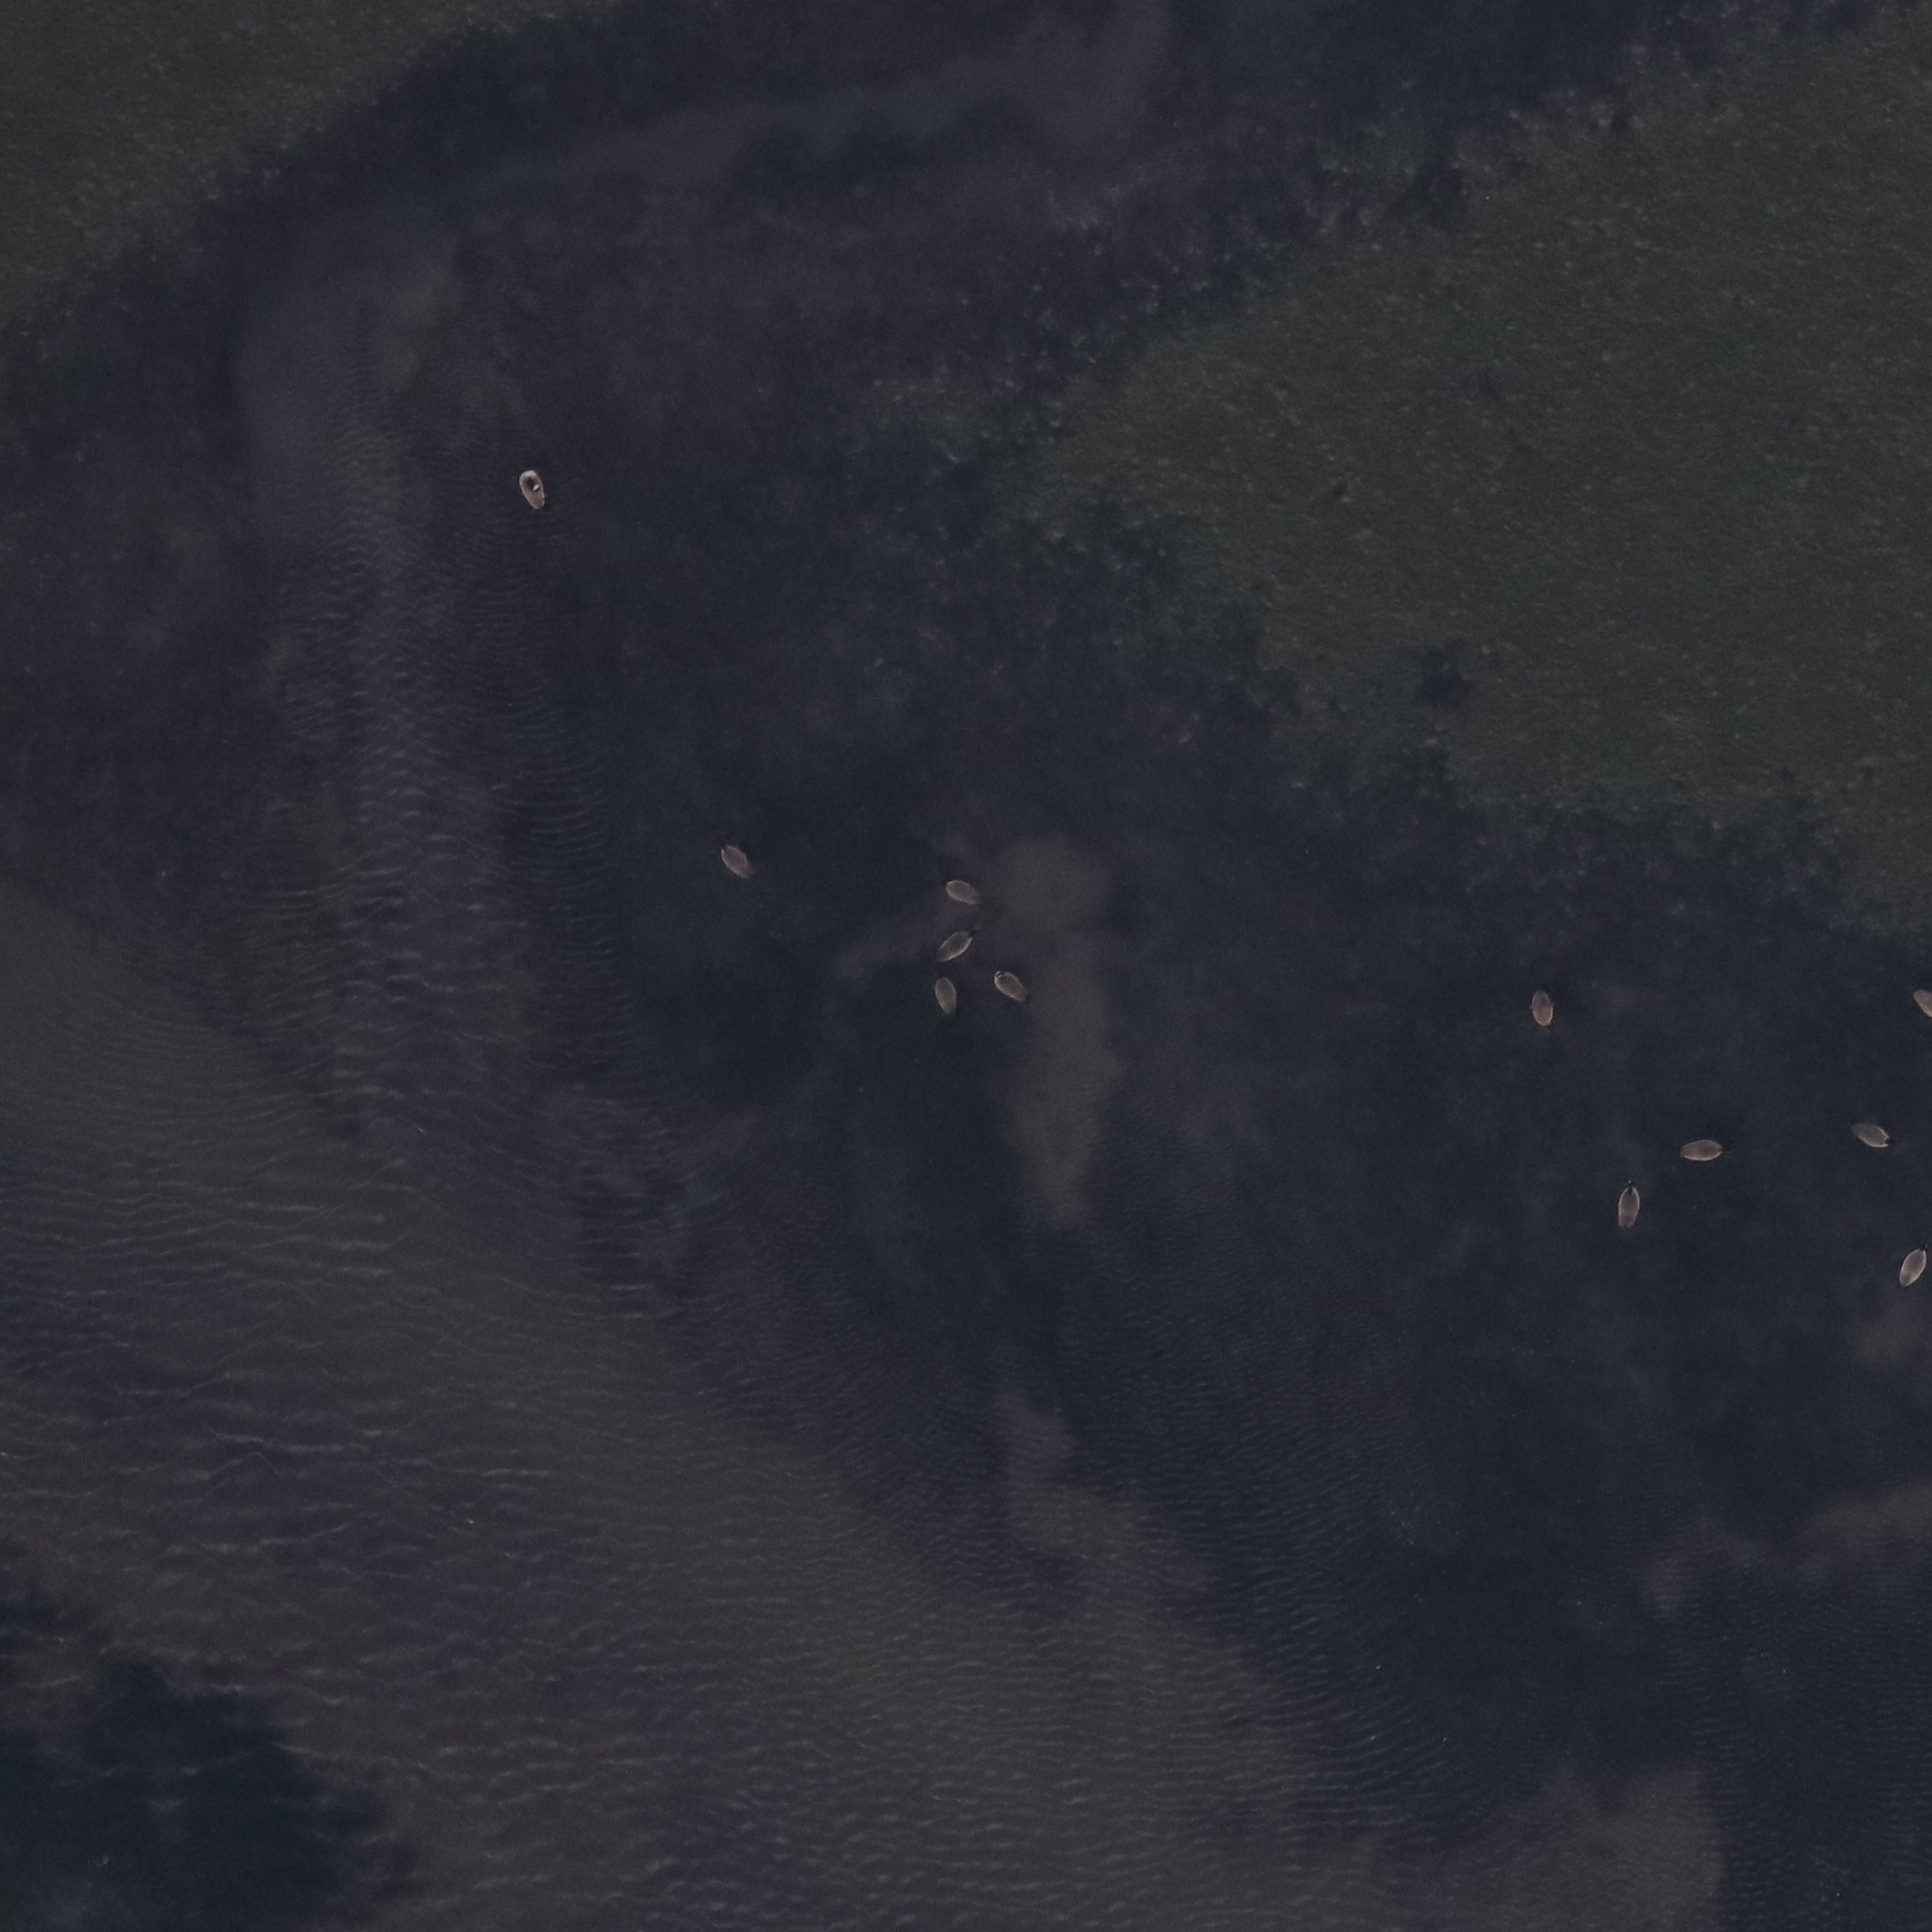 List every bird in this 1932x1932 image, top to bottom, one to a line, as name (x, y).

Canada goose (533, 486)
Canada goose (736, 861)
Canada goose (963, 891)
Canada goose (955, 945)
Canada goose (1010, 987)
Canada goose (947, 995)
Canada goose (1930, 1004)
Canada goose (1542, 1008)
Canada goose (1871, 1134)
Canada goose (1703, 1151)
Canada goose (1629, 1207)
Canada goose (1912, 1267)